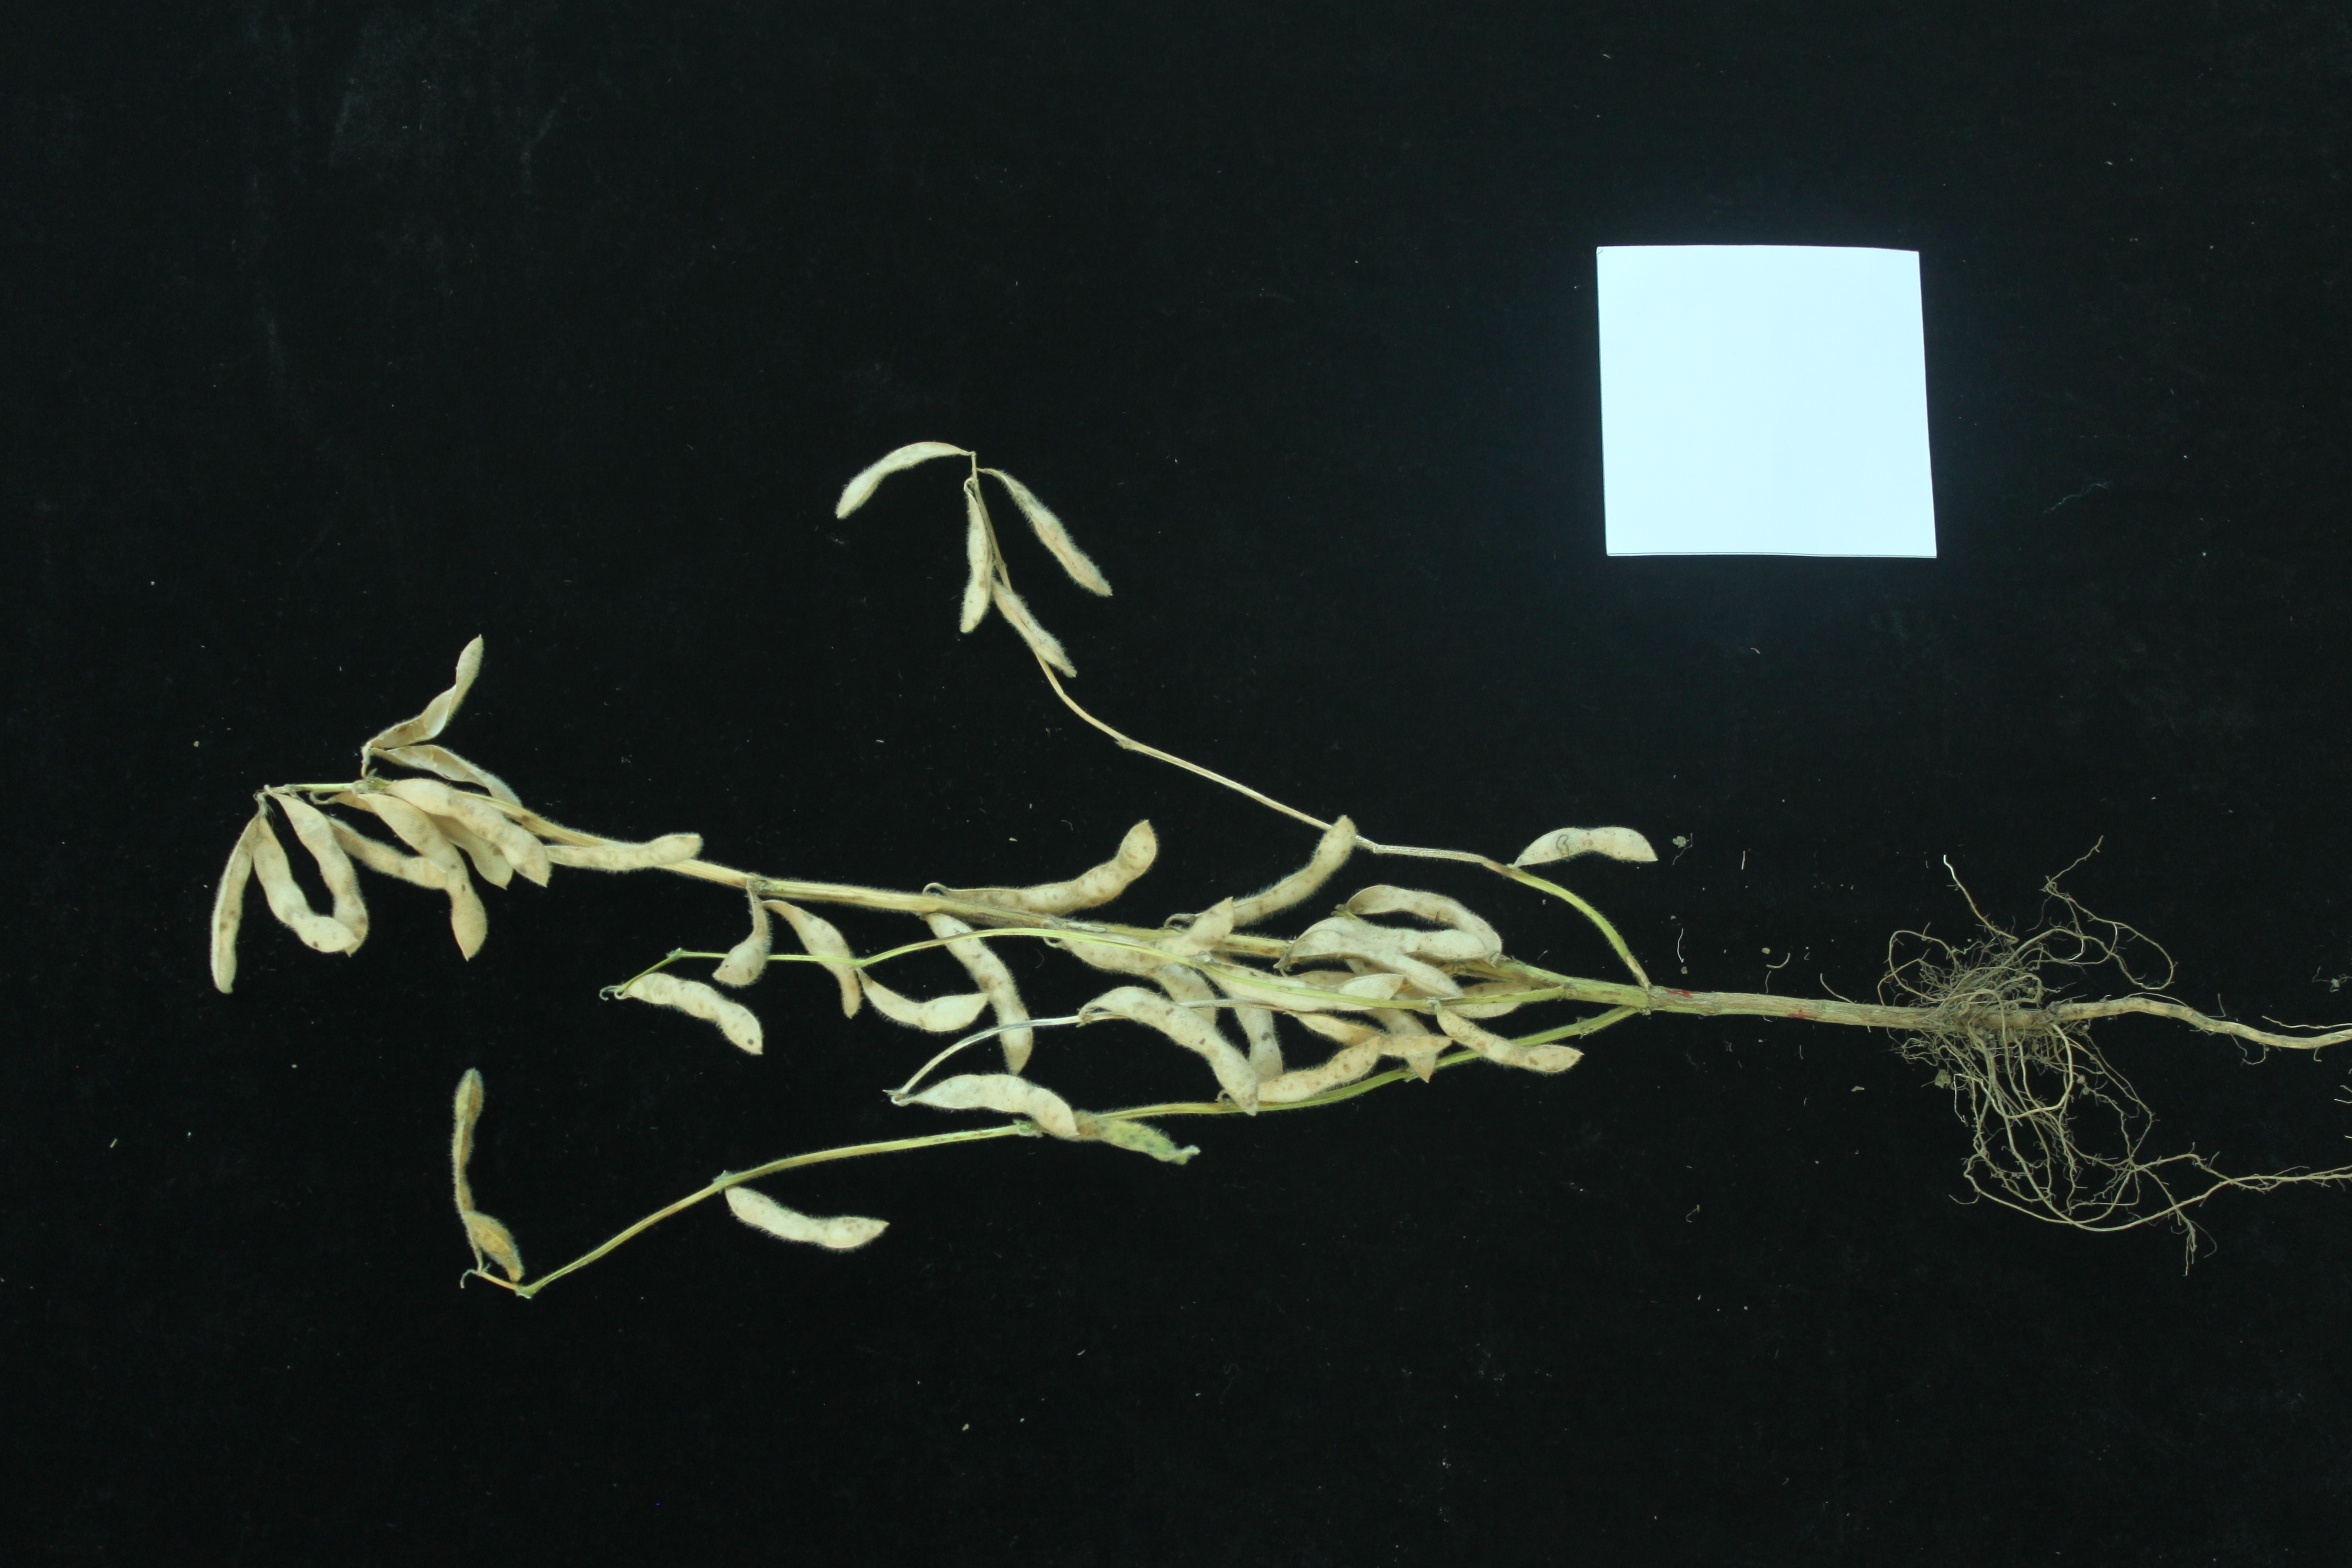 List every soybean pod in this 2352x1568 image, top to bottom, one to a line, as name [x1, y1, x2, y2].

soybean pod [836, 443, 961, 519]
soybean pod [989, 472, 1109, 597]
soybean pod [961, 488, 993, 632]
soybean pod [993, 578, 1075, 678]
soybean pod [369, 637, 482, 747]
soybean pod [380, 746, 522, 818]
soybean pod [384, 780, 550, 888]
soybean pod [332, 794, 486, 960]
soybean pod [277, 801, 365, 955]
soybean pod [255, 812, 357, 952]
soybean pod [212, 816, 257, 992]
soybean pod [428, 817, 511, 887]
soybean pod [1194, 818, 1355, 923]
soybean pod [331, 820, 444, 890]
soybean pod [942, 822, 1157, 913]
soybean pod [1514, 829, 1658, 867]
soybean pod [543, 835, 701, 870]
soybean pod [1345, 885, 1490, 932]
soybean pod [714, 890, 769, 986]
soybean pod [762, 901, 860, 1016]
soybean pod [926, 914, 1031, 1073]
soybean pod [1282, 918, 1461, 997]
soybean pod [1360, 922, 1502, 962]
soybean pod [1067, 942, 1217, 1035]
soybean pod [1201, 960, 1405, 1012]
soybean pod [859, 969, 987, 1032]
soybean pod [625, 974, 761, 1055]
soybean pod [1087, 987, 1259, 1115]
soybean pod [1403, 988, 1537, 1017]
soybean pod [1231, 1000, 1282, 1079]
soybean pod [1437, 1002, 1582, 1074]
soybean pod [1364, 1010, 1434, 1082]
soybean pod [1288, 1013, 1453, 1056]
soybean pod [1255, 1039, 1379, 1103]
soybean pod [452, 1070, 520, 1281]
soybean pod [908, 1074, 1077, 1138]
soybean pod [1077, 1116, 1202, 1160]
soybean pod [726, 1188, 887, 1248]